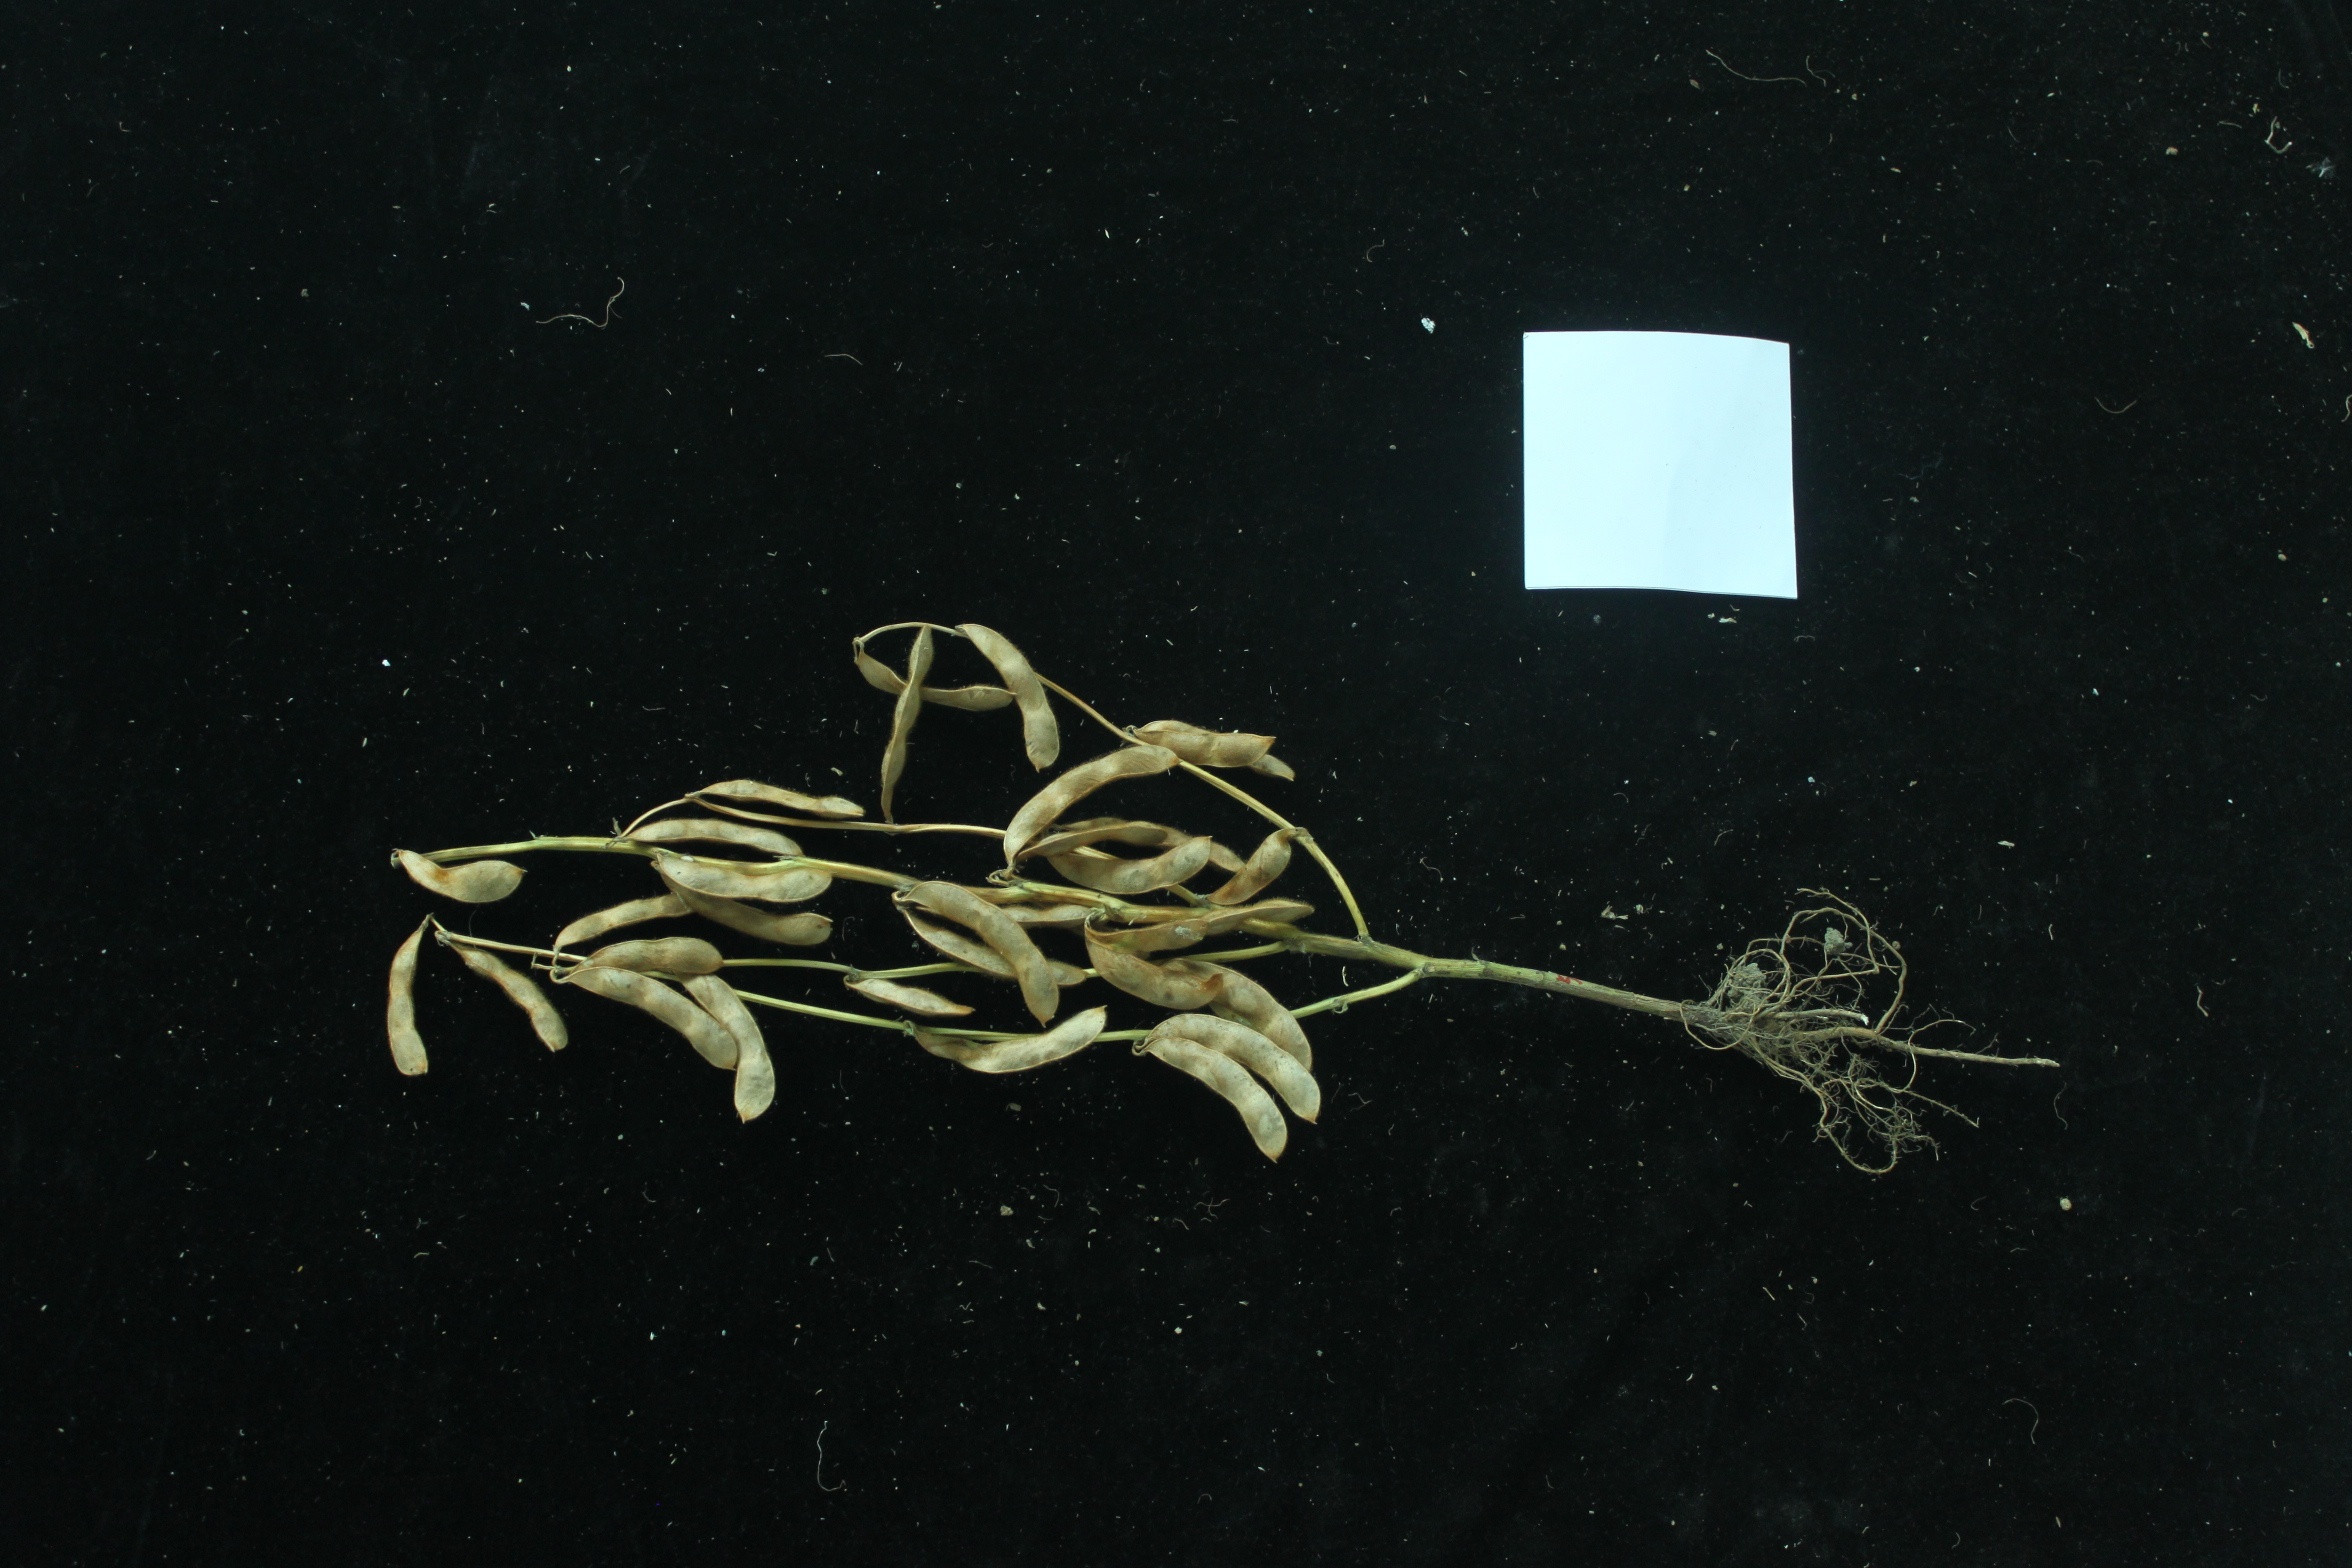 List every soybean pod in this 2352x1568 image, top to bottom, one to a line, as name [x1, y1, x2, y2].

soybean pod [882, 623, 932, 810]
soybean pod [960, 625, 1061, 767]
soybean pod [855, 644, 1016, 711]
soybean pod [1133, 722, 1293, 780]
soybean pod [1138, 731, 1275, 769]
soybean pod [1004, 745, 1179, 865]
soybean pod [701, 781, 864, 816]
soybean pod [632, 819, 801, 856]
soybean pod [1043, 820, 1247, 873]
soybean pod [1018, 822, 1169, 858]
soybean pod [1192, 828, 1289, 906]
soybean pod [1043, 835, 1211, 896]
soybean pod [396, 850, 527, 904]
soybean pod [656, 854, 833, 903]
soybean pod [657, 873, 831, 944]
soybean pod [900, 883, 1059, 1029]
soybean pod [554, 896, 706, 954]
soybean pod [1150, 899, 1316, 933]
soybean pod [920, 904, 1092, 927]
soybean pod [904, 913, 1084, 985]
soybean pod [386, 918, 427, 1076]
soybean pod [1083, 920, 1212, 952]
soybean pod [559, 938, 720, 975]
soybean pod [1087, 945, 1222, 1010]
soybean pod [452, 946, 566, 1052]
soybean pod [1150, 963, 1312, 1069]
soybean pod [564, 964, 738, 1071]
soybean pod [683, 976, 774, 1125]
soybean pod [846, 977, 973, 1015]
soybean pod [914, 1006, 1106, 1074]
soybean pod [1141, 1014, 1321, 1125]
soybean pod [1143, 1037, 1286, 1161]